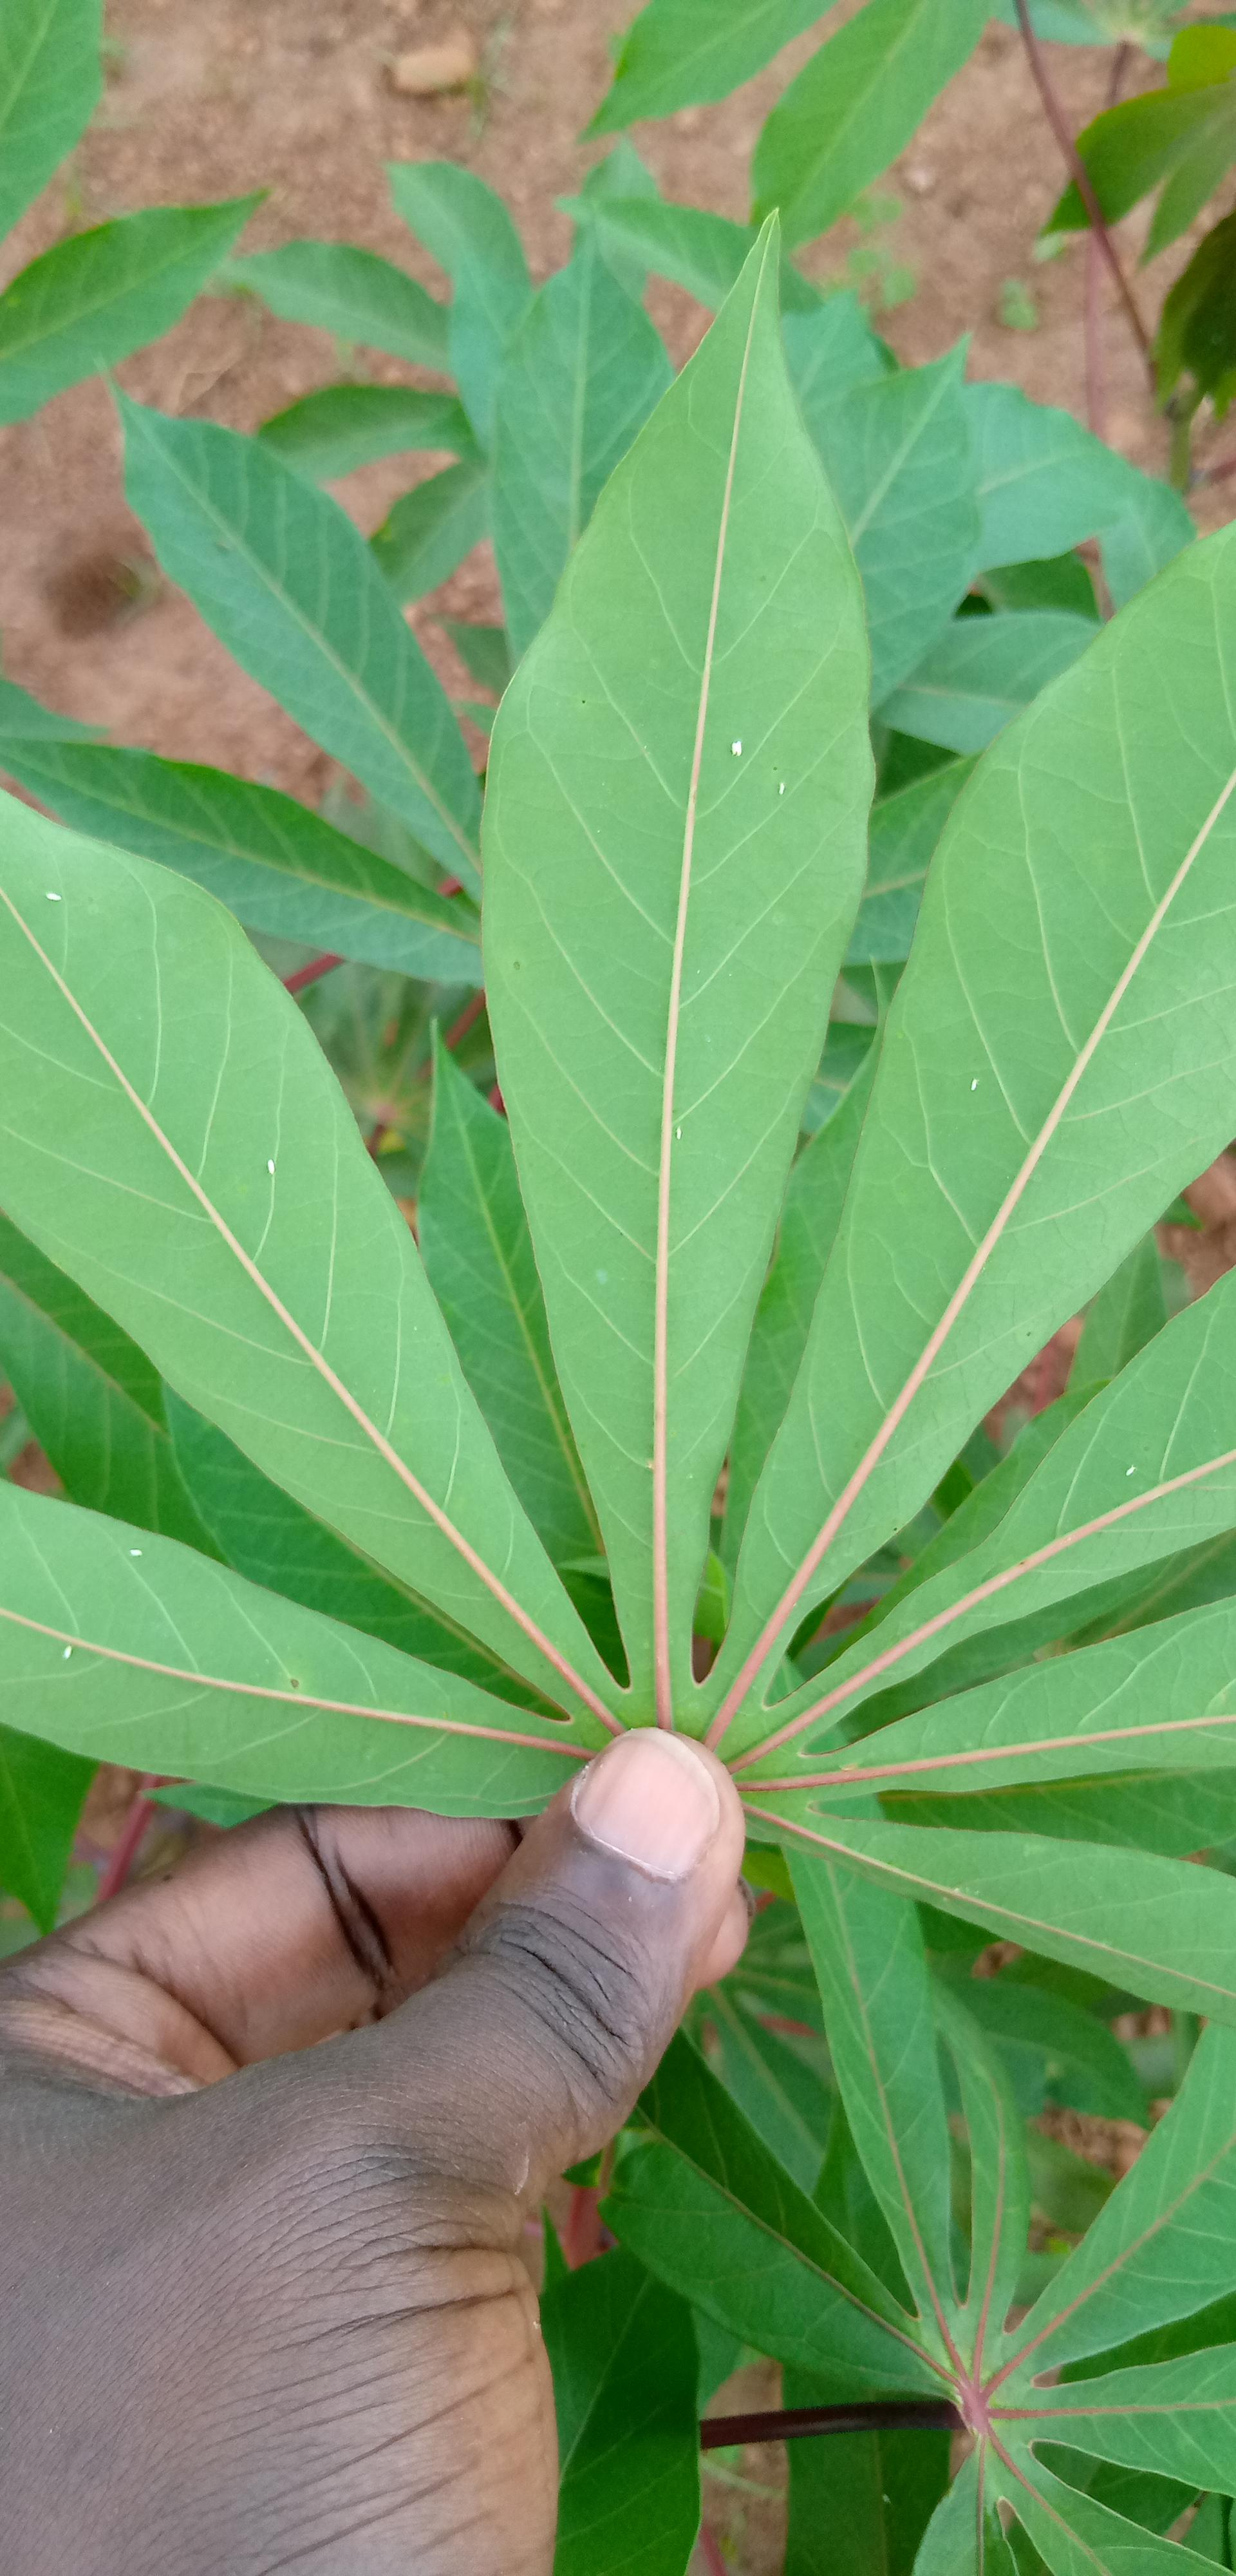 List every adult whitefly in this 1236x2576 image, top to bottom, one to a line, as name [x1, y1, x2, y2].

whitefly [908, 301, 934, 343]
whitefly [860, 402, 903, 433]
whitefly [863, 432, 907, 468]
whitefly [863, 458, 912, 509]
whitefly [1223, 475, 1236, 518]
whitefly [819, 513, 860, 562]
whitefly [800, 607, 832, 645]
whitefly [724, 683, 780, 719]
whitefly [989, 721, 1030, 775]
whitefly [1047, 730, 1089, 775]
whitefly [997, 732, 1035, 764]
whitefly [1042, 741, 1105, 788]
whitefly [827, 846, 852, 882]
whitefly [767, 884, 801, 917]
whitefly [767, 981, 800, 1025]
whitefly [827, 1010, 874, 1056]
whitefly [850, 1018, 891, 1057]
whitefly [966, 1032, 1003, 1109]
whitefly [966, 1061, 1004, 1112]